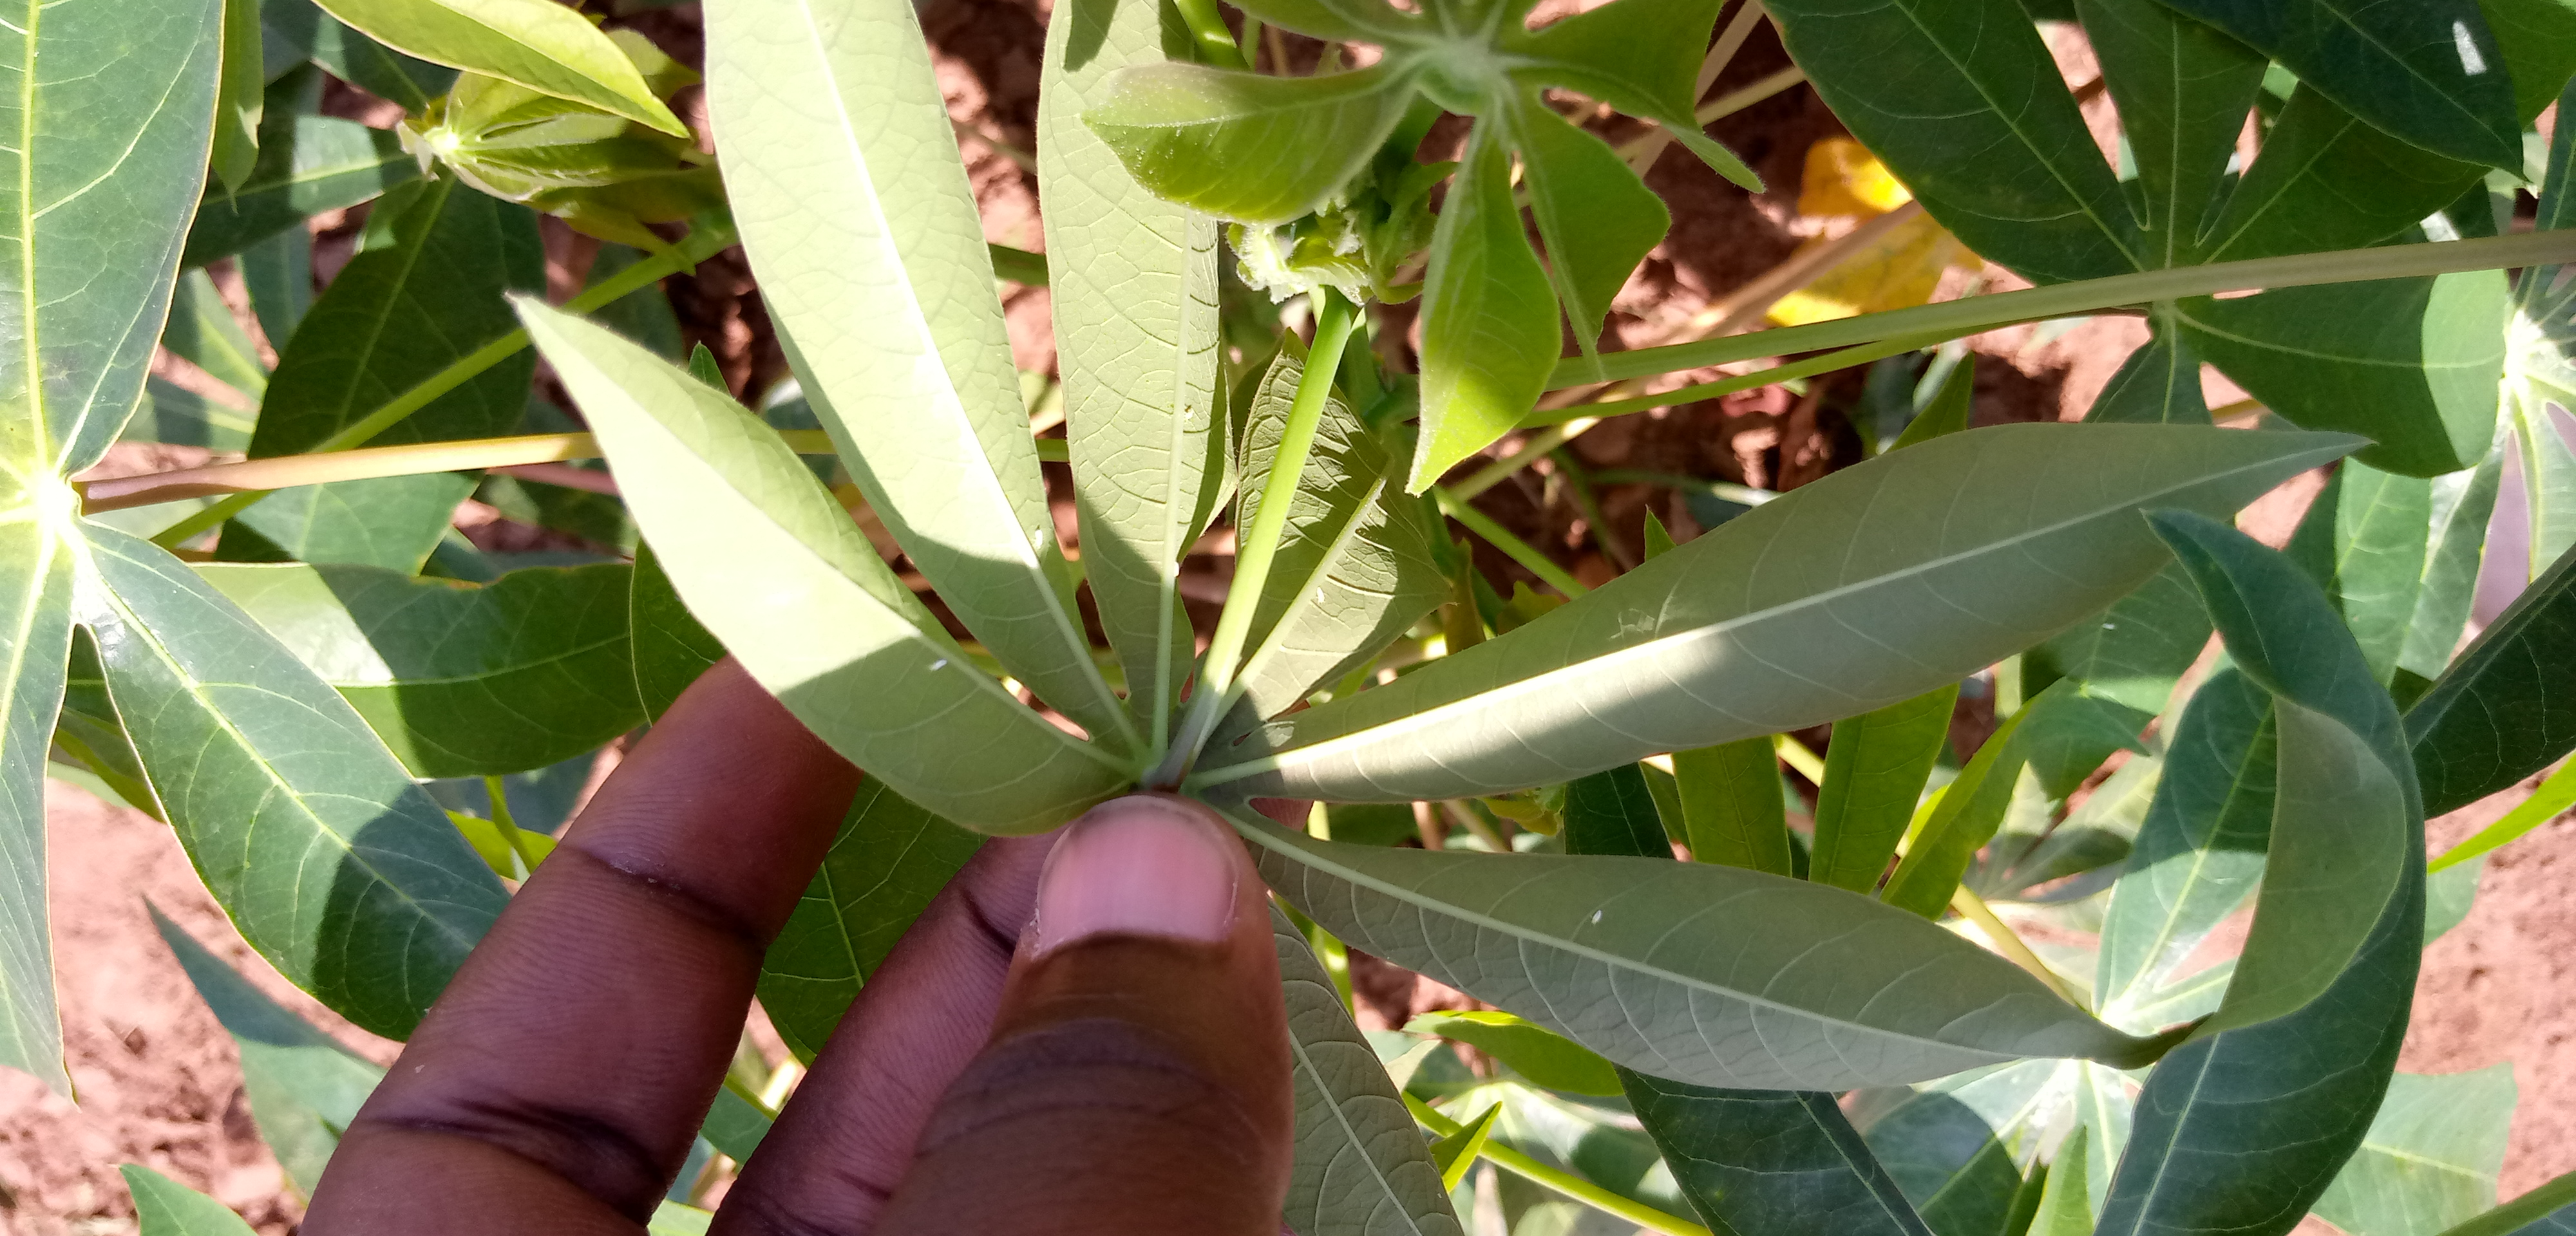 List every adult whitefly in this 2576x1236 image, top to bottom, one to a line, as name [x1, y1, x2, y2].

whitefly [1173, 398, 1202, 427]
whitefly [1168, 555, 1189, 590]
whitefly [1303, 582, 1335, 611]
whitefly [920, 650, 951, 684]
whitefly [1587, 901, 1609, 937]